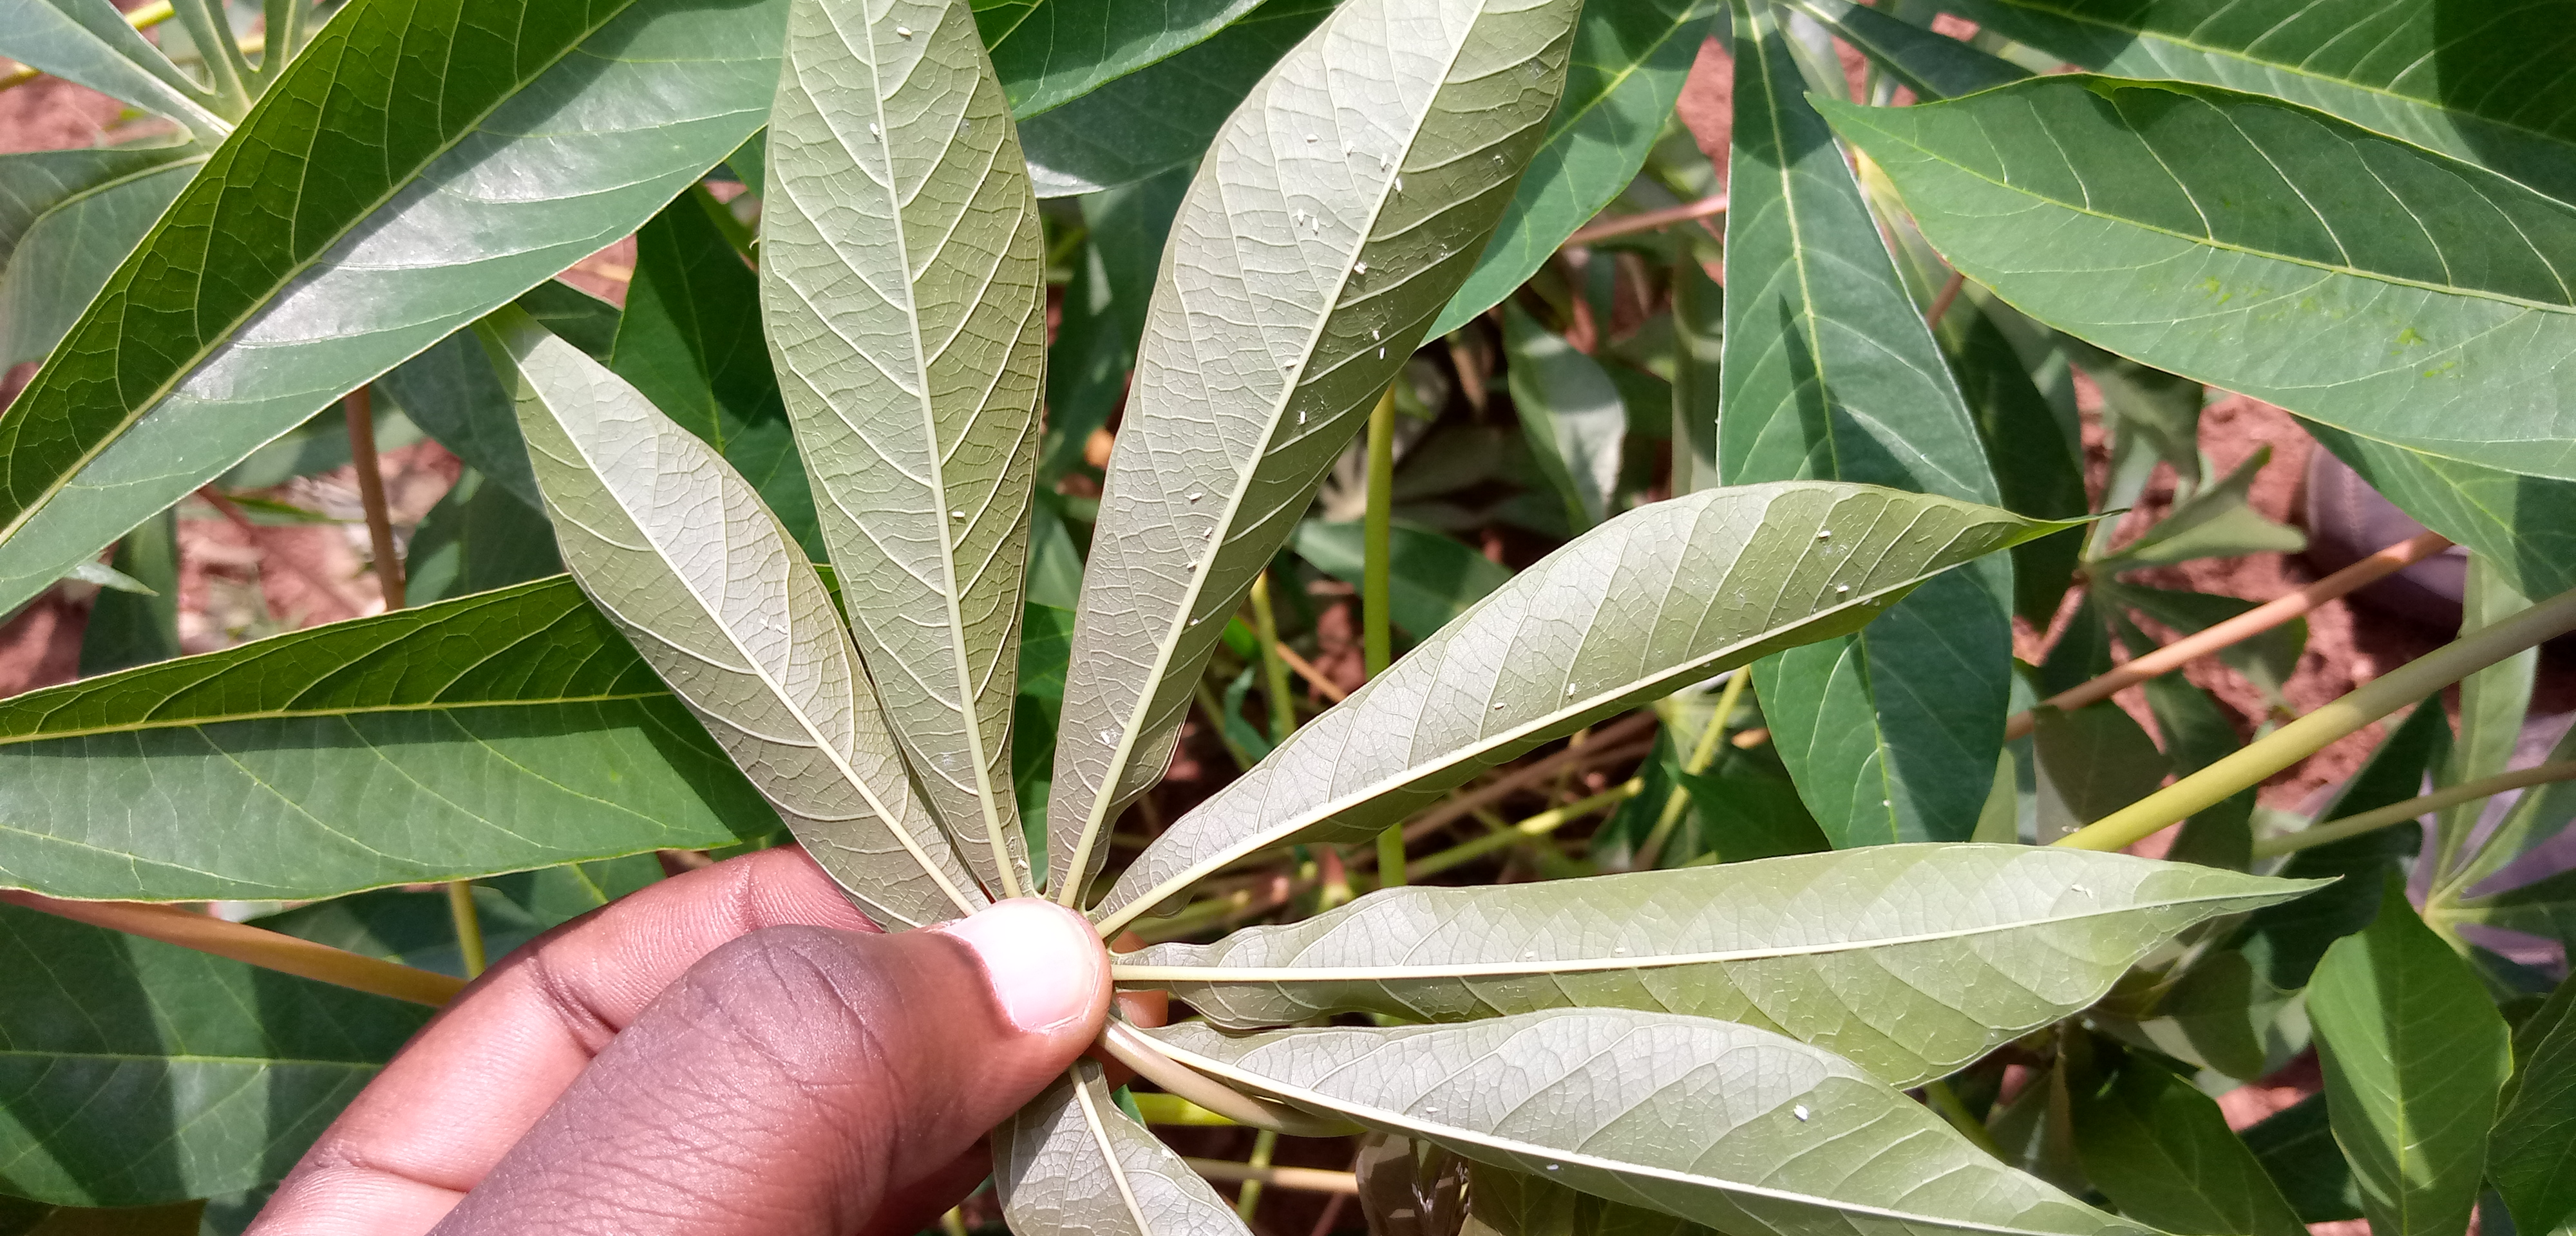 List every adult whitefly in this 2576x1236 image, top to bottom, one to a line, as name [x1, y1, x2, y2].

whitefly [893, 23, 916, 39]
whitefly [868, 120, 882, 138]
whitefly [1305, 131, 1320, 144]
whitefly [1343, 136, 1355, 156]
whitefly [1377, 150, 1390, 172]
whitefly [1394, 174, 1406, 200]
whitefly [1295, 207, 1307, 226]
whitefly [1309, 214, 1321, 235]
whitefly [1358, 261, 1368, 270]
whitefly [1352, 264, 1366, 277]
whitefly [1370, 328, 1383, 342]
whitefly [1375, 345, 1390, 362]
whitefly [1281, 357, 1300, 368]
whitefly [1295, 407, 1311, 428]
whitefly [1188, 490, 1203, 503]
whitefly [950, 509, 967, 521]
whitefly [1202, 523, 1215, 539]
whitefly [1815, 528, 1833, 541]
whitefly [1184, 556, 1201, 572]
whitefly [1832, 581, 1850, 595]
whitefly [758, 615, 770, 630]
whitefly [1187, 616, 1201, 629]
whitefly [773, 623, 789, 636]
whitefly [1701, 662, 1714, 671]
whitefly [1564, 680, 1580, 700]
whitefly [1492, 701, 1508, 711]
whitefly [1099, 729, 1112, 747]
whitefly [1016, 857, 1032, 870]
whitefly [2070, 883, 2085, 894]
whitefly [2085, 886, 2096, 899]
whitefly [1612, 945, 1629, 955]
whitefly [1522, 950, 1538, 960]
whitefly [1424, 1104, 1441, 1116]
whitefly [1795, 1104, 1809, 1116]
whitefly [1792, 1107, 1809, 1121]
whitefly [1161, 1147, 1175, 1161]
whitefly [1544, 1161, 1561, 1175]